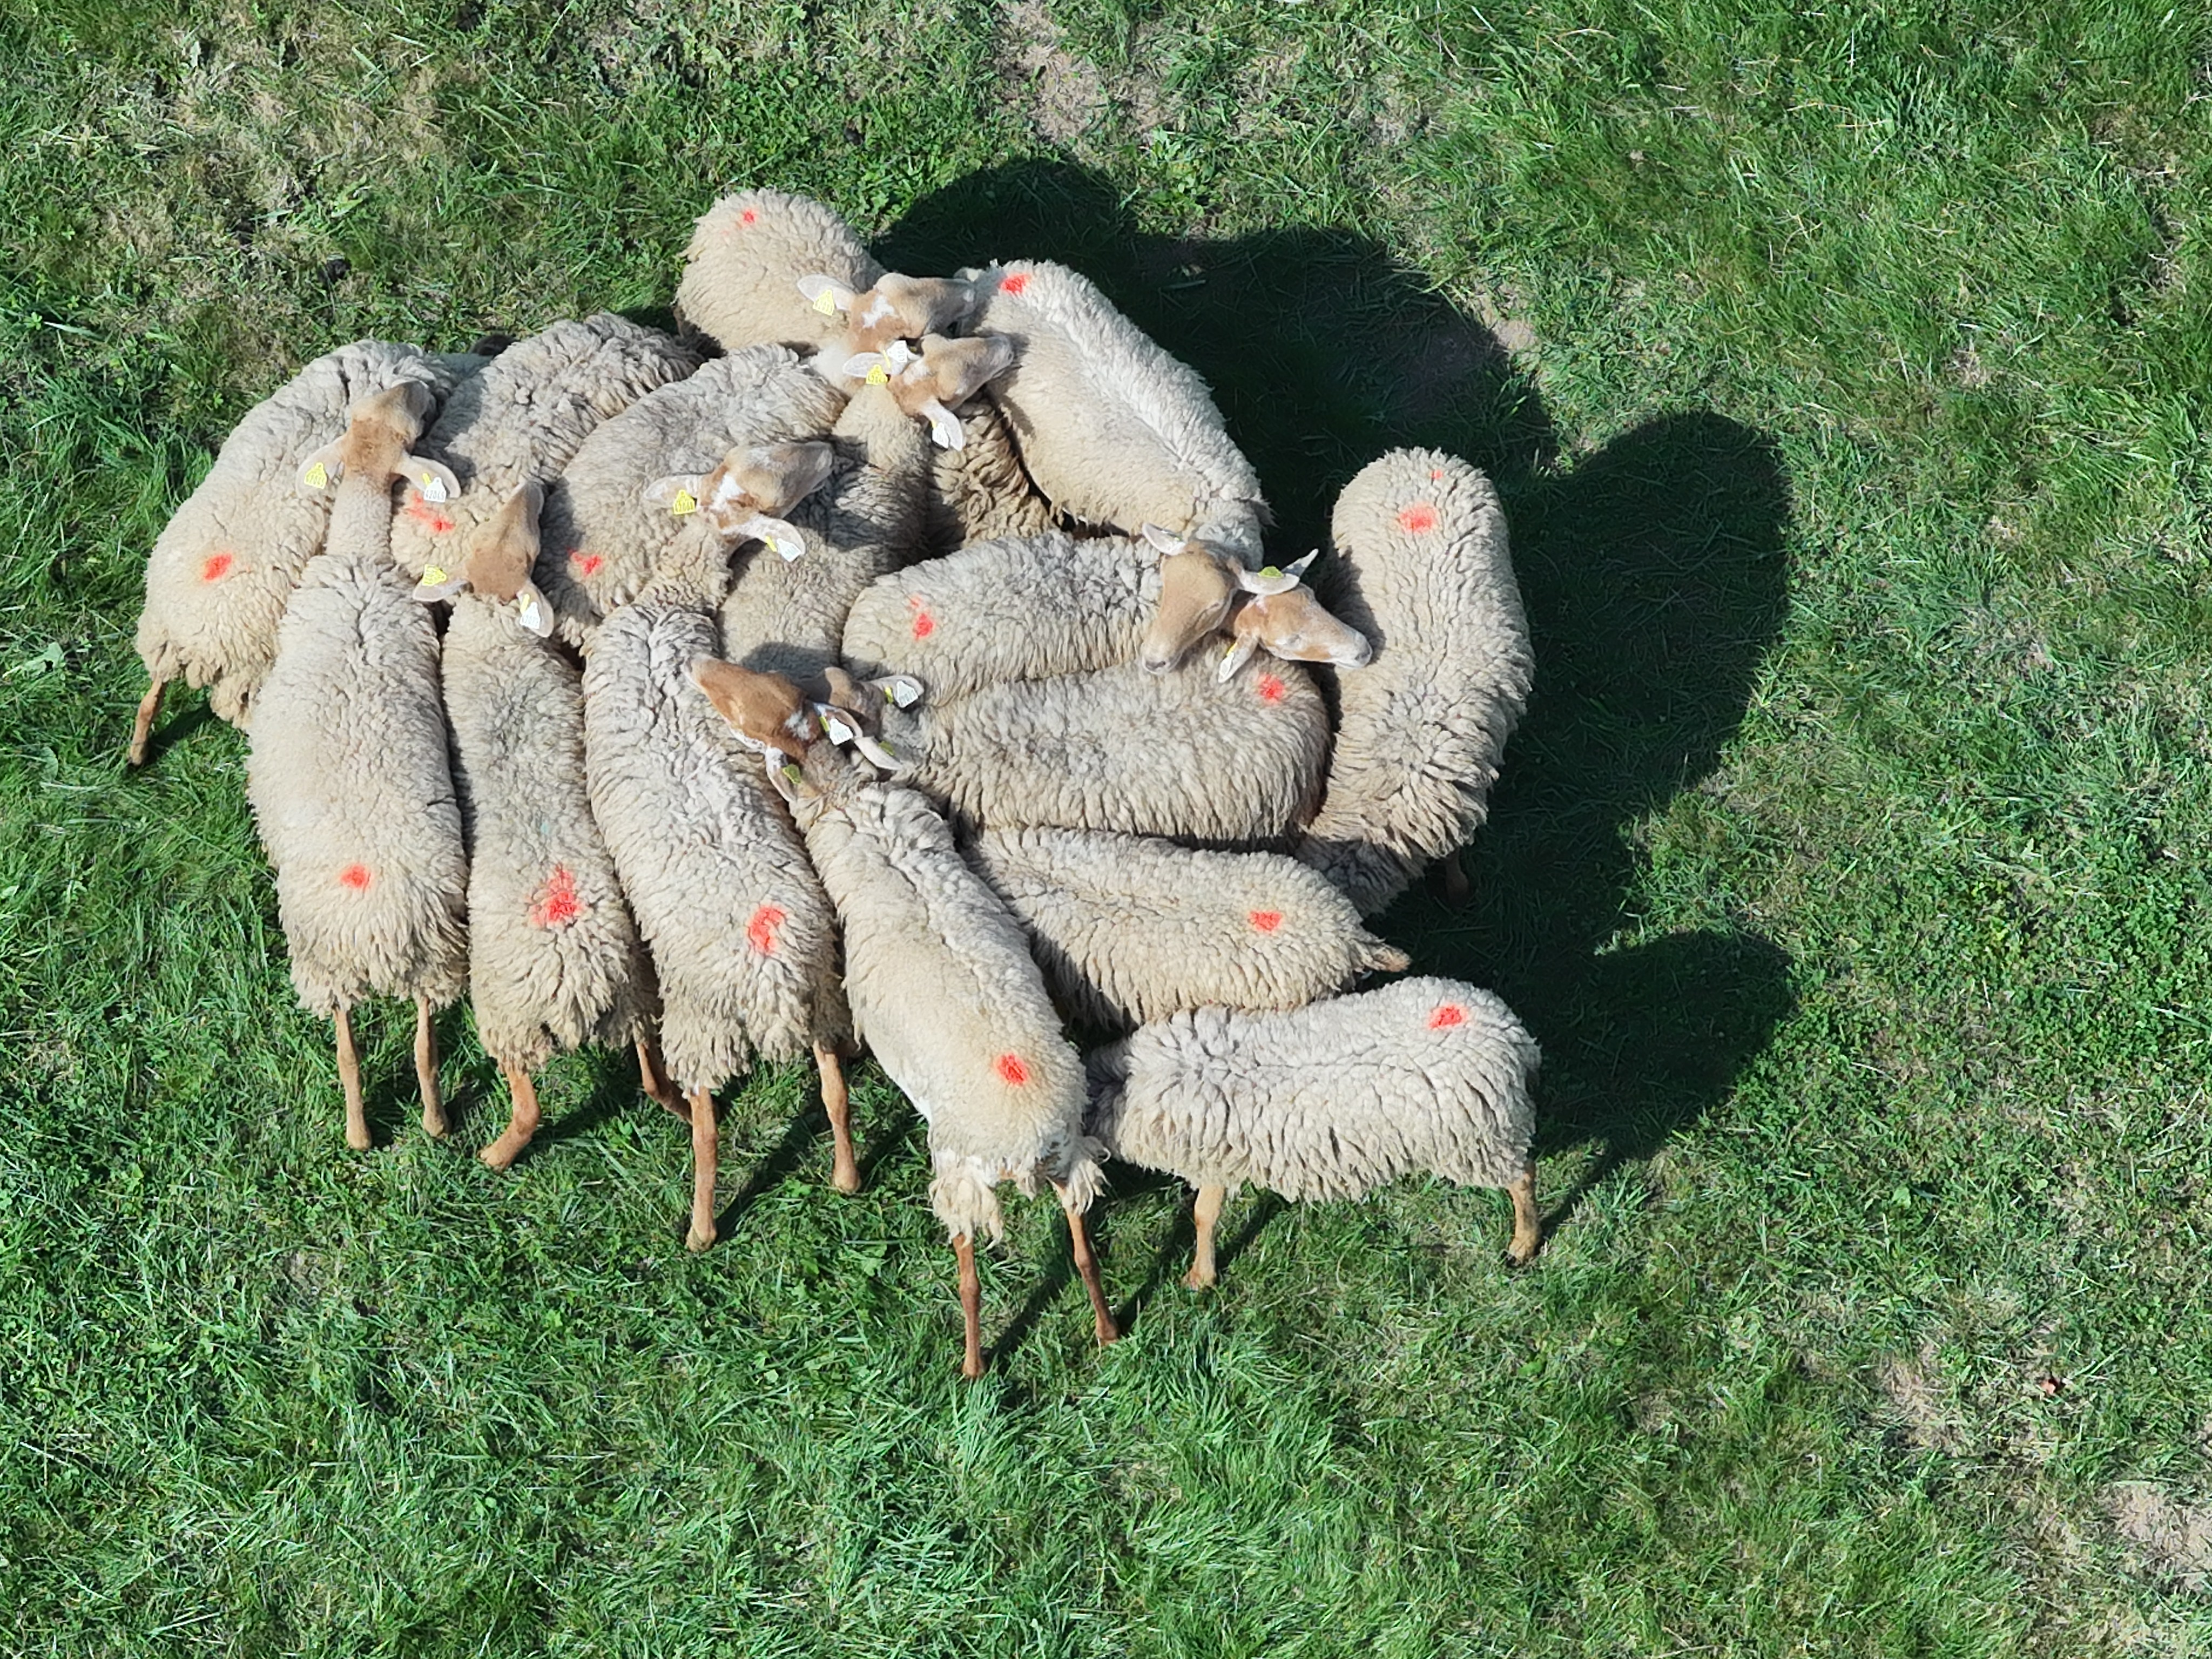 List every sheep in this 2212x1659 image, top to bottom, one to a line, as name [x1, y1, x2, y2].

sheep [669, 175, 1059, 542]
sheep [958, 259, 1266, 672]
sheep [540, 273, 983, 650]
sheep [393, 316, 699, 588]
sheep [720, 332, 1011, 689]
sheep [119, 332, 484, 757]
sheep [245, 376, 465, 1140]
sheep [576, 432, 892, 1240]
sheep [1306, 448, 1531, 904]
sheep [419, 483, 682, 1170]
sheep [837, 531, 1380, 697]
sheep [668, 655, 1123, 1375]
sheep [812, 664, 1327, 853]
sheep [969, 824, 1413, 1022]
sheep [1082, 975, 1545, 1290]